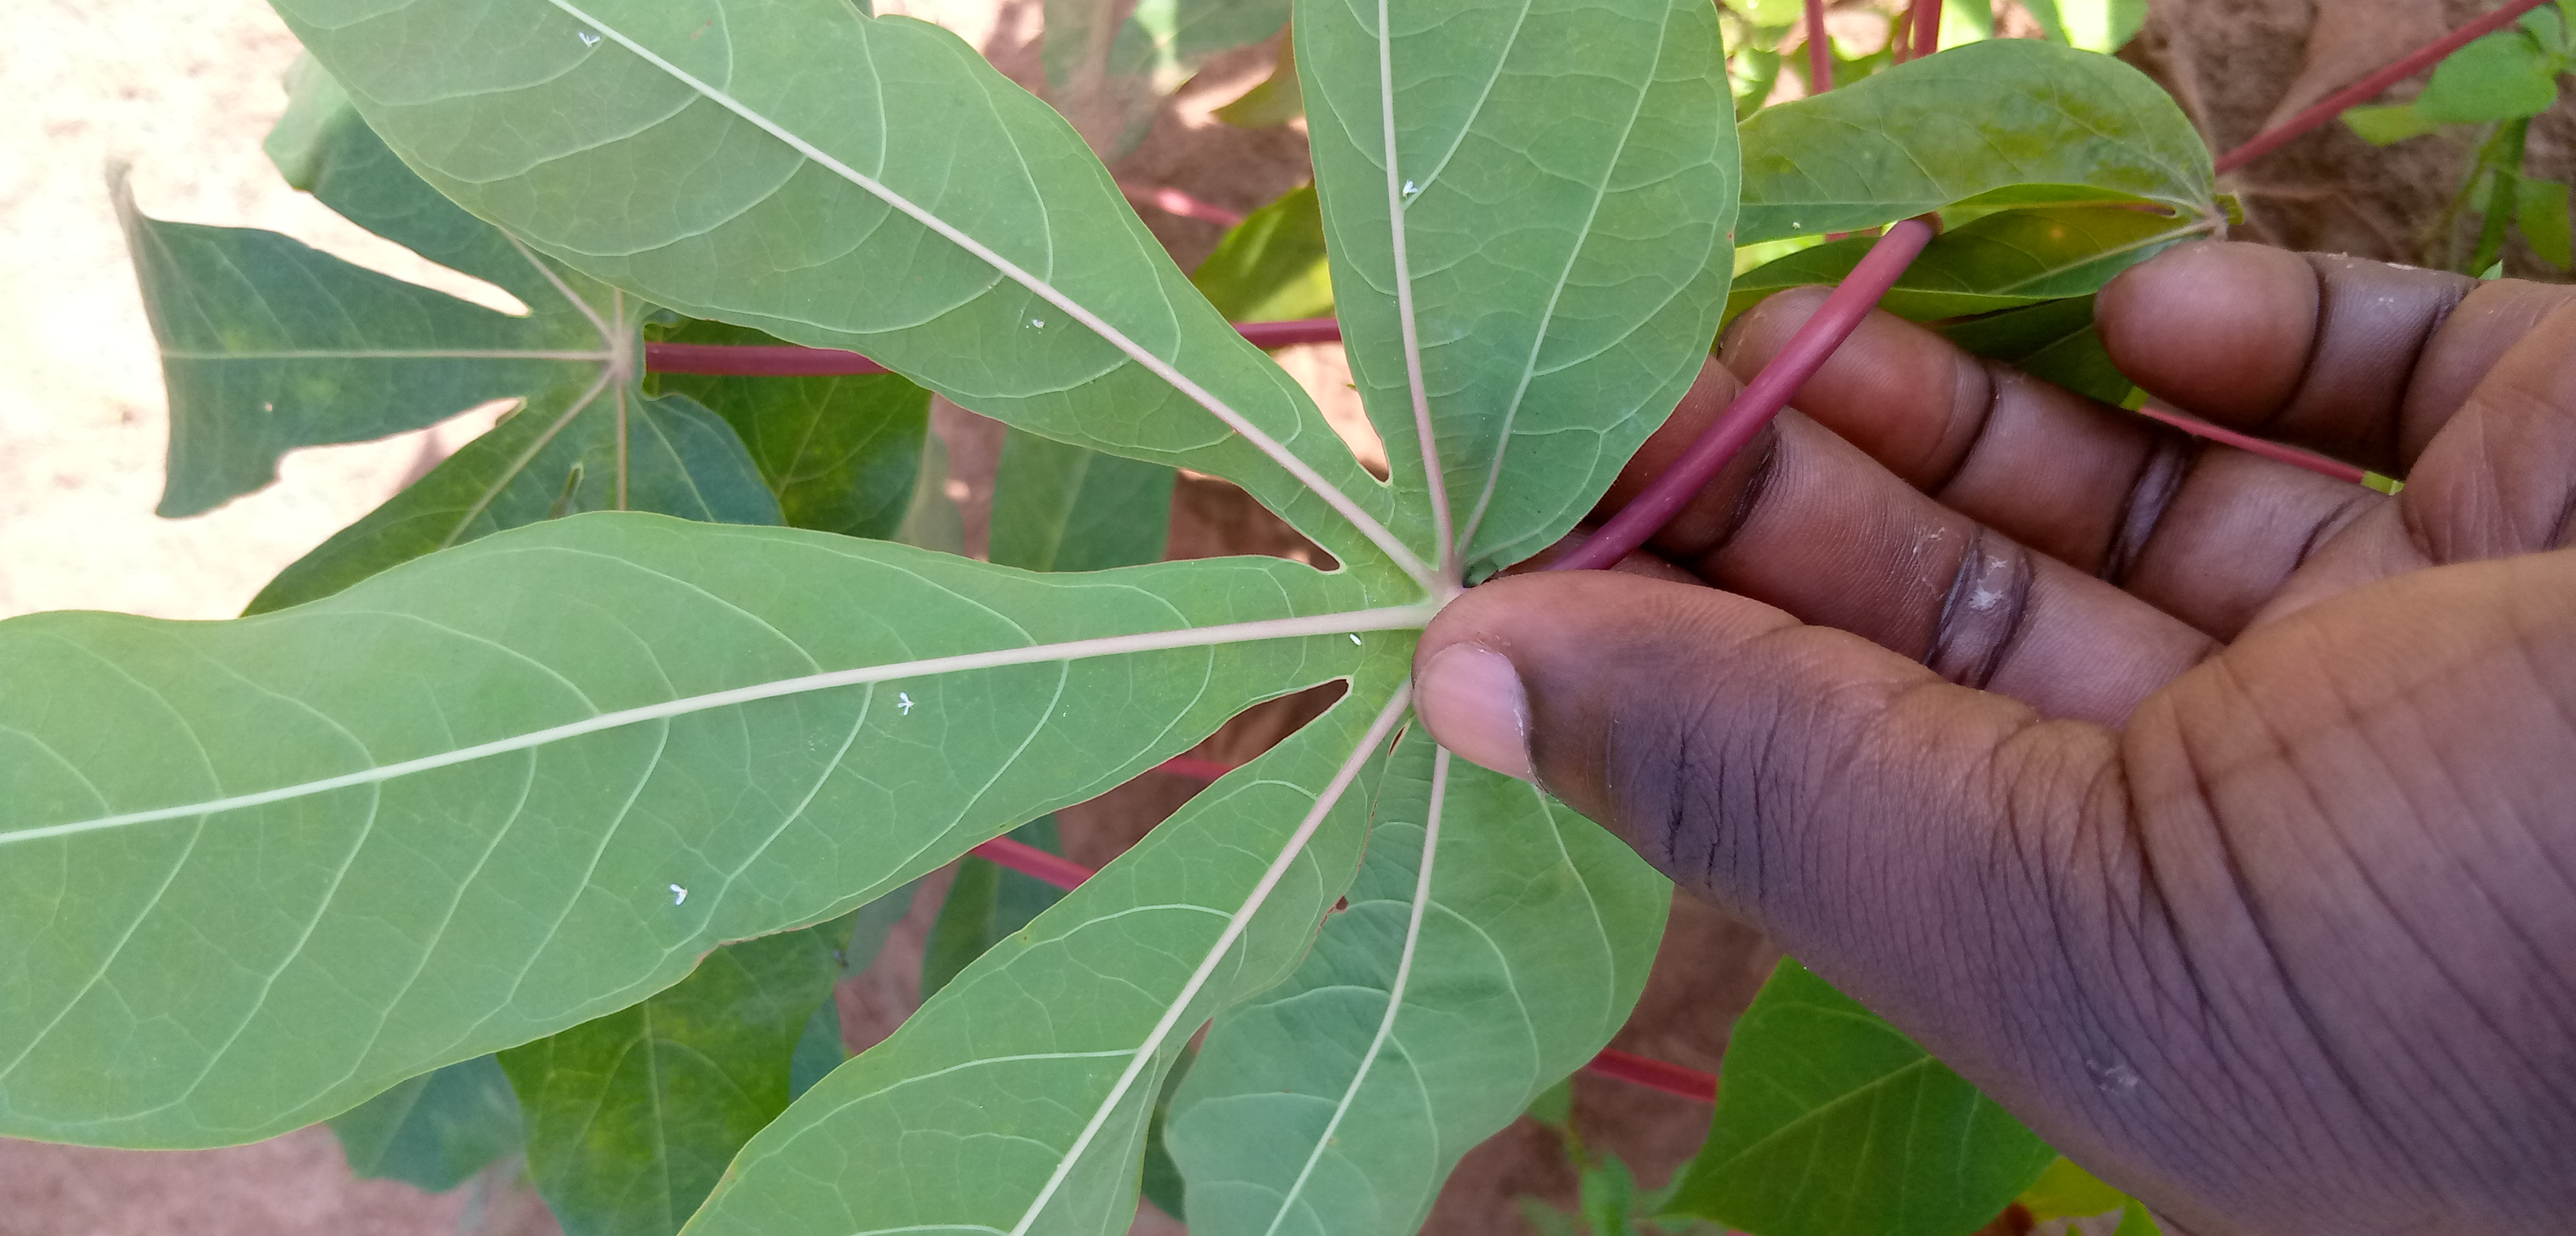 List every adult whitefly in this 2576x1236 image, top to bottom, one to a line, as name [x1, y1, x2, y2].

whitefly [576, 24, 602, 50]
whitefly [1398, 174, 1423, 201]
whitefly [1031, 317, 1047, 330]
whitefly [1345, 631, 1367, 649]
whitefly [893, 688, 918, 721]
whitefly [666, 877, 694, 908]